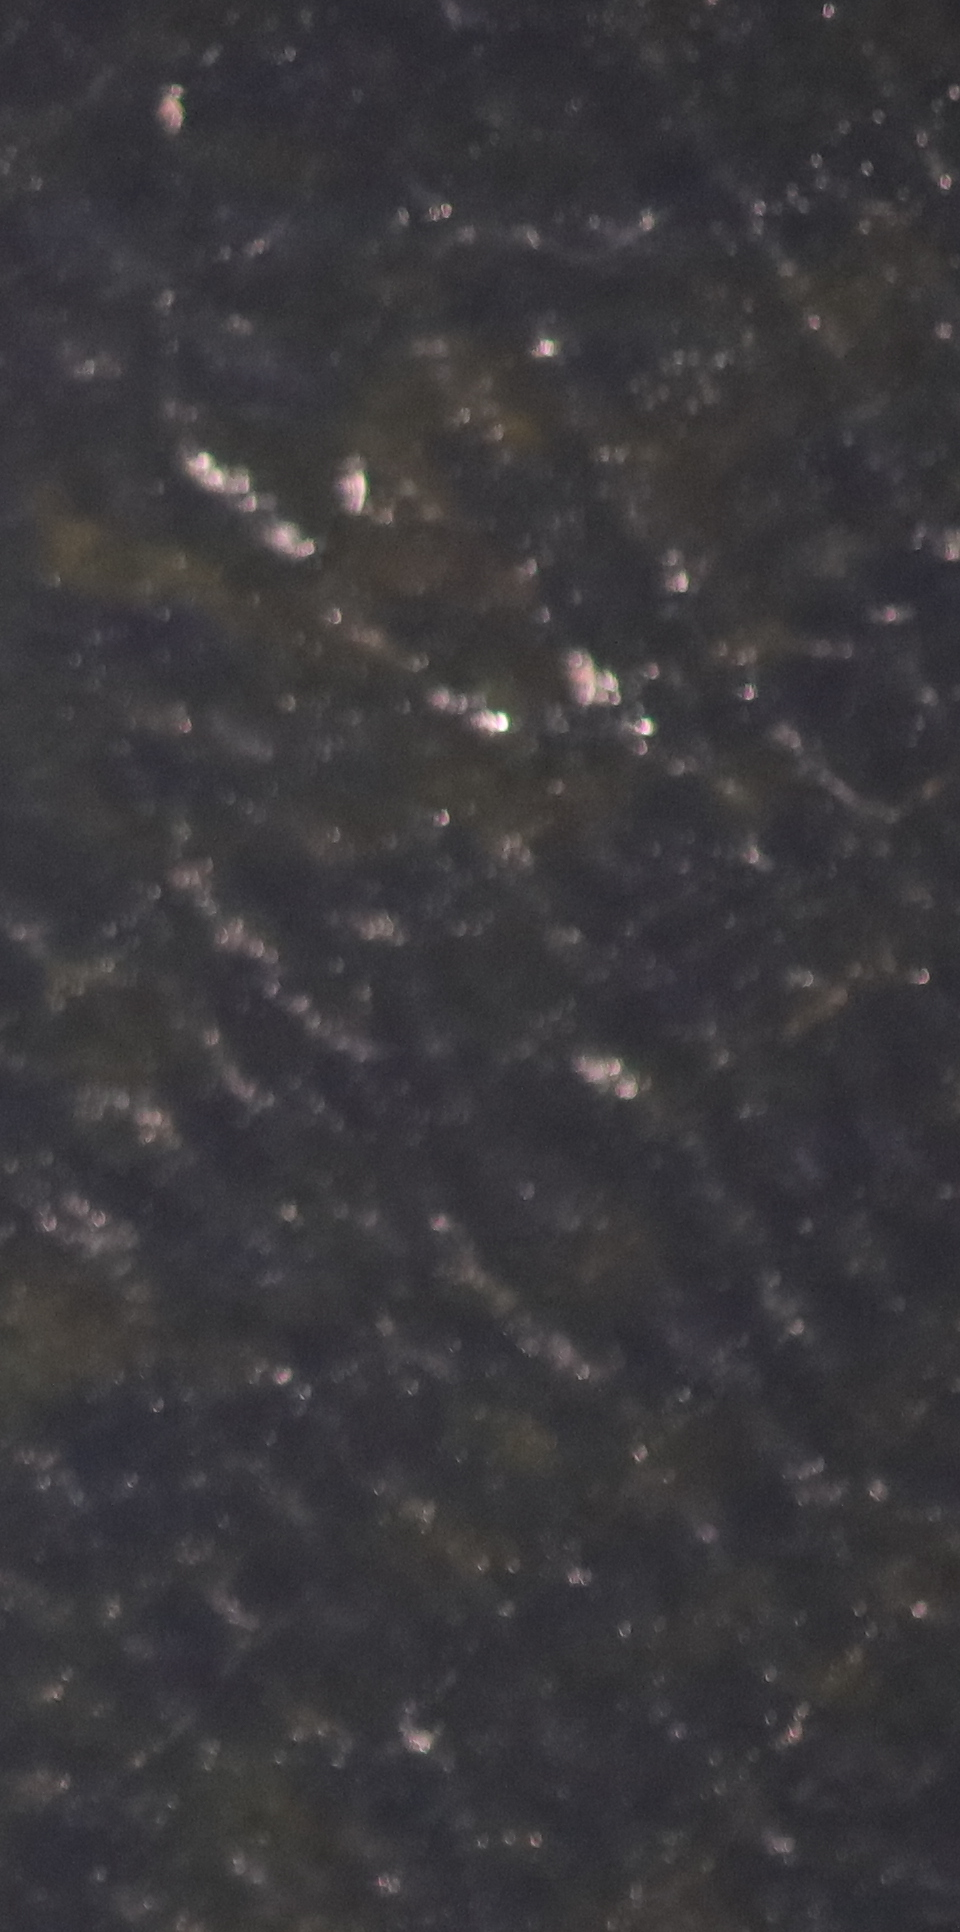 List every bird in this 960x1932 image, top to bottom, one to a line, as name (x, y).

other bird (165, 112)
other bird (355, 488)
other bird (584, 680)